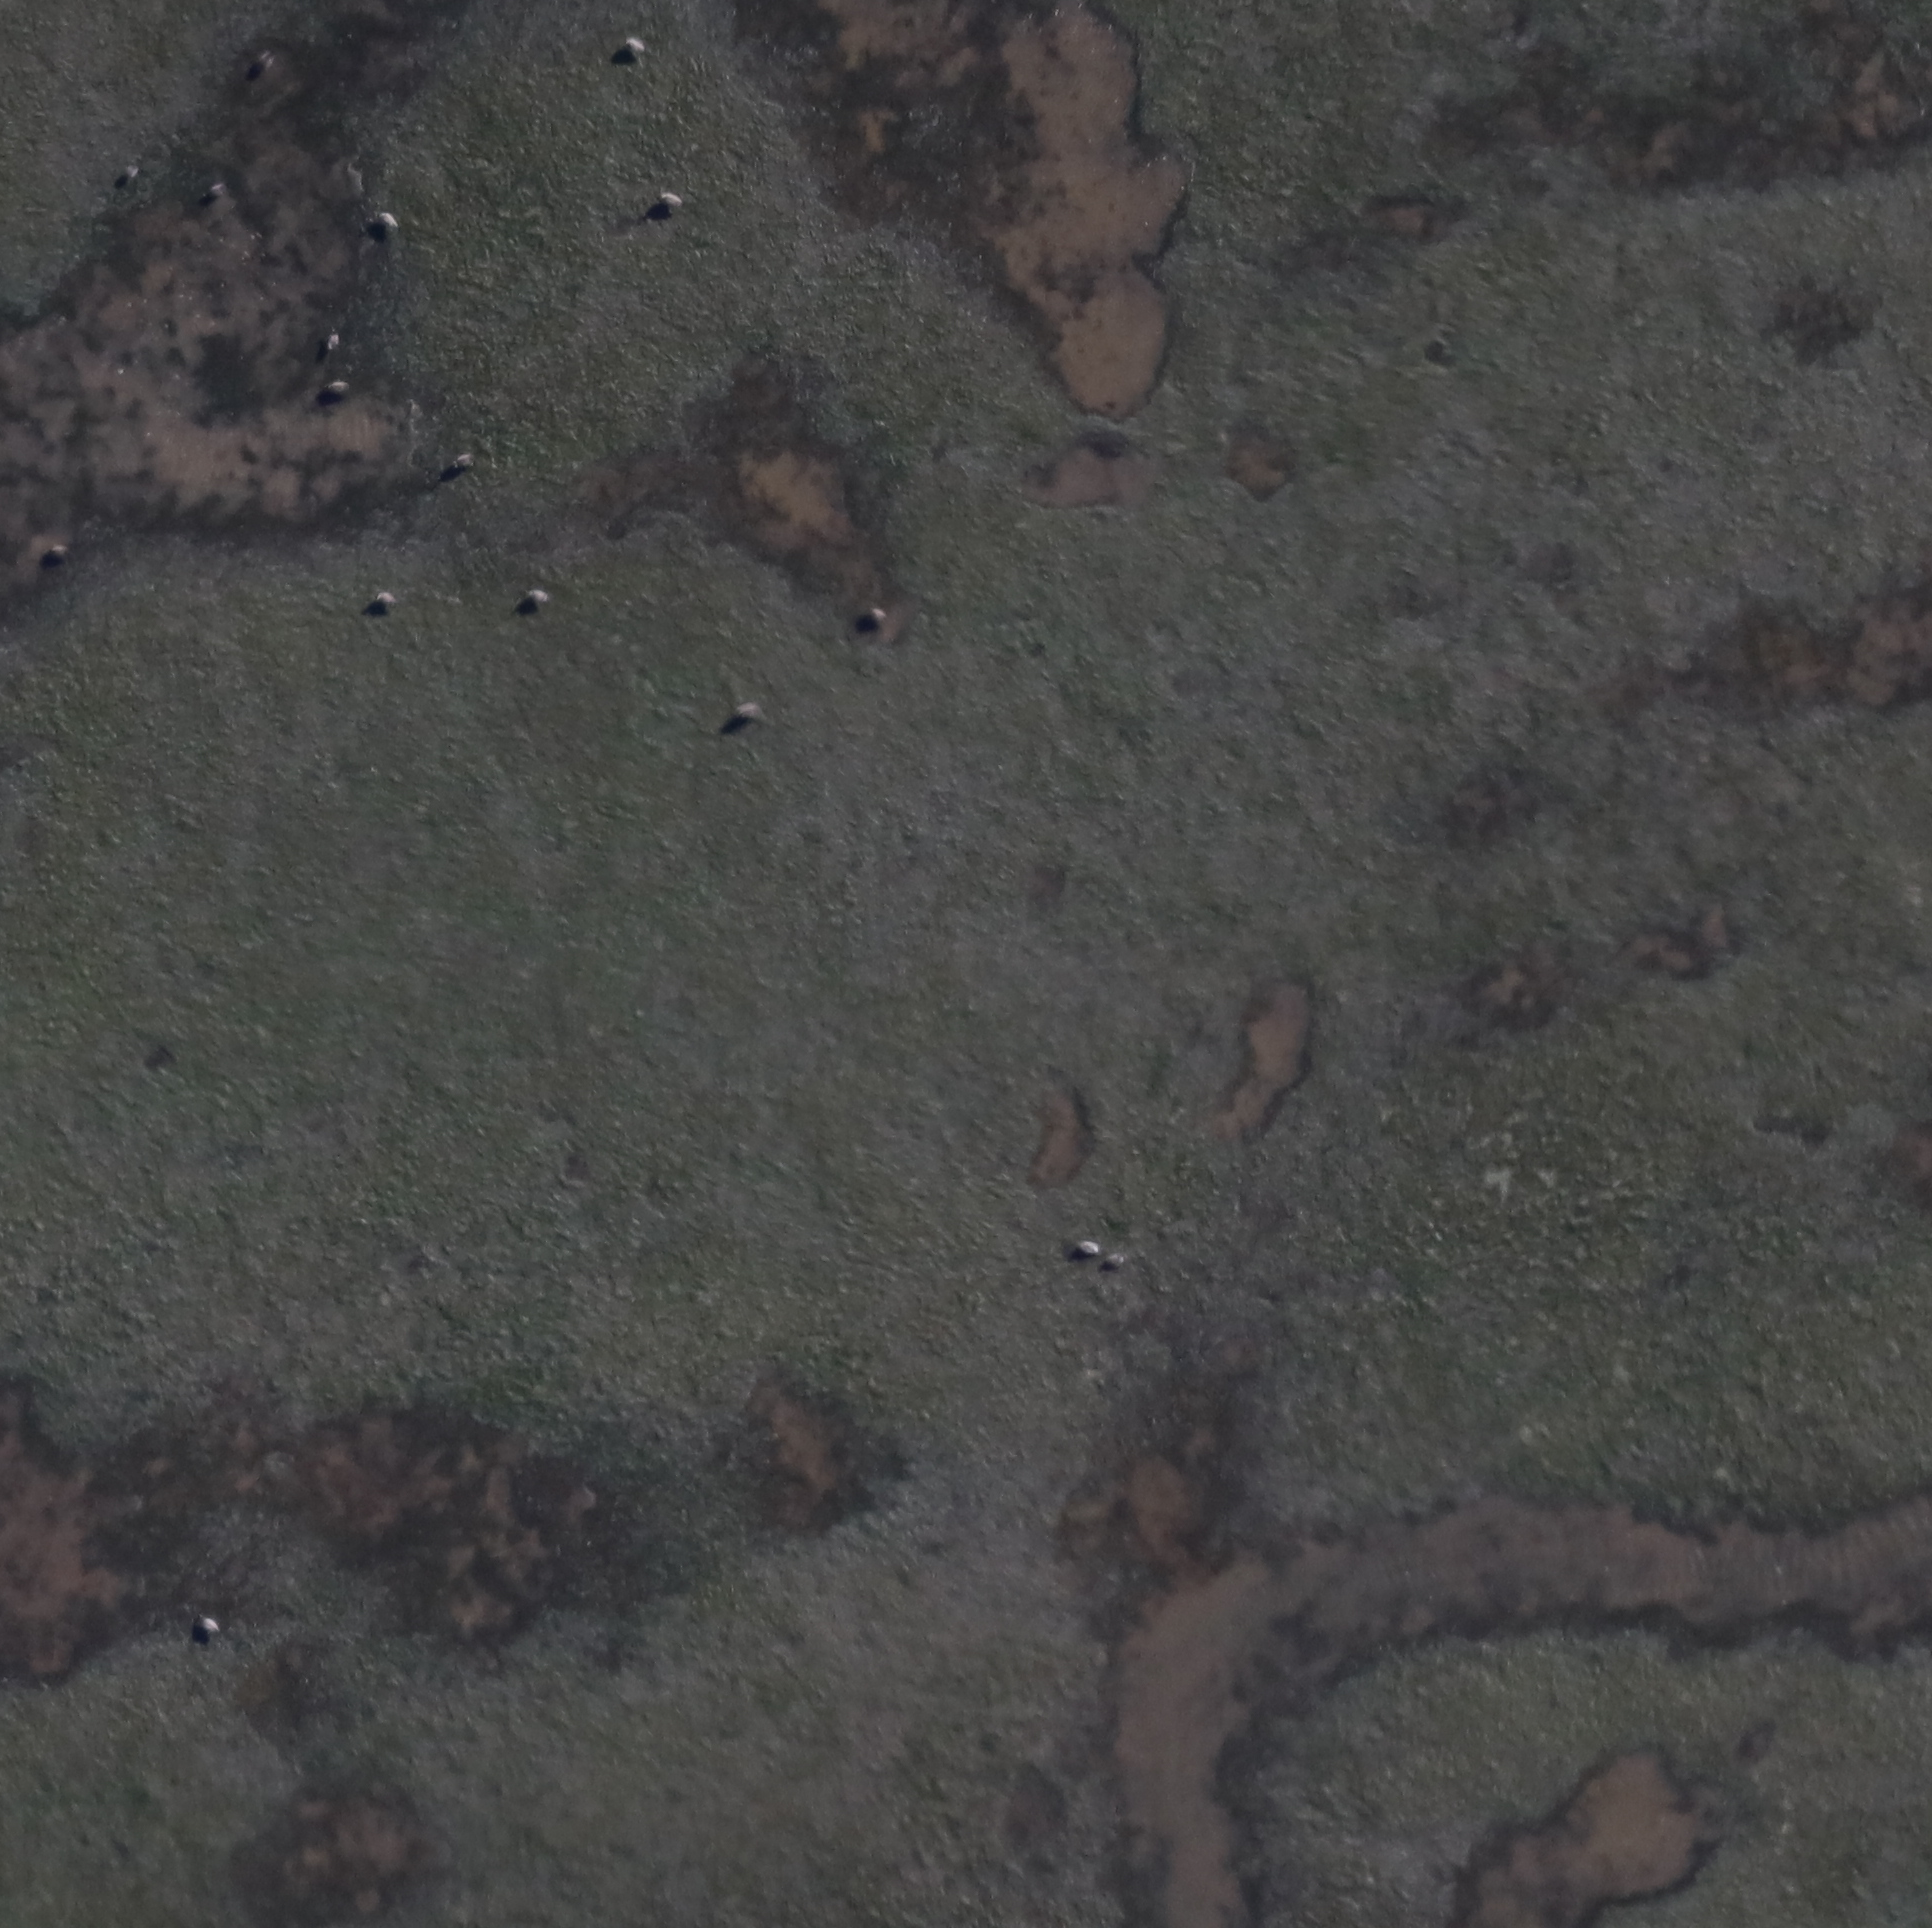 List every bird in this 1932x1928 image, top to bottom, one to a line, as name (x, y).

Canada goose (634, 44)
Canada goose (268, 61)
Canada goose (133, 170)
Canada goose (220, 188)
Canada goose (670, 200)
Canada goose (388, 222)
Canada goose (333, 336)
Canada goose (341, 389)
Canada goose (464, 461)
Canada goose (59, 552)
Canada goose (536, 599)
Canada goose (384, 601)
Canada goose (877, 614)
Canada goose (746, 711)
Canada goose (1083, 1246)
Canada goose (1115, 1259)
Canada goose (209, 1625)